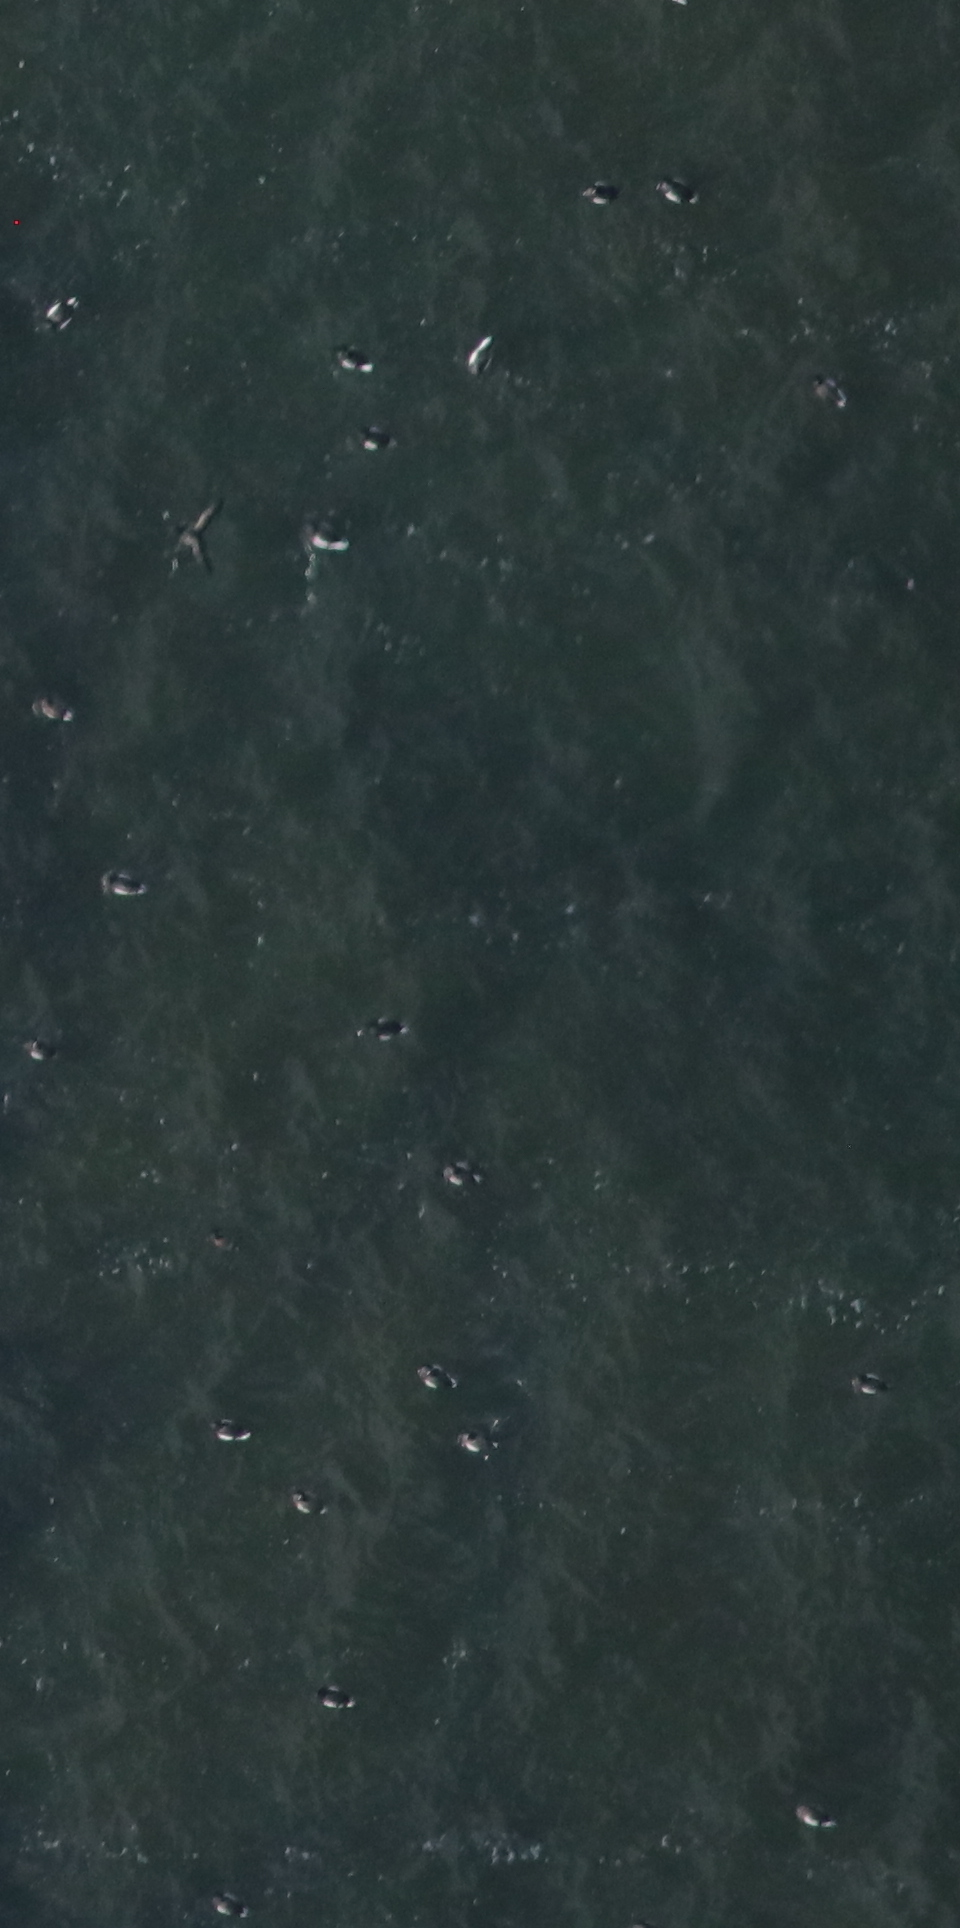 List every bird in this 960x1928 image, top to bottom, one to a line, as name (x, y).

brant (601, 194)
brant (676, 194)
brant (59, 314)
brant (480, 355)
brant (358, 365)
brant (830, 393)
brant (383, 432)
brant (201, 536)
brant (332, 538)
brant (51, 710)
brant (121, 882)
brant (391, 1029)
brant (38, 1051)
brant (466, 1177)
other bird (219, 1240)
brant (437, 1378)
brant (870, 1382)
brant (231, 1431)
brant (478, 1440)
brant (307, 1502)
brant (336, 1698)
brant (819, 1817)
brant (234, 1905)